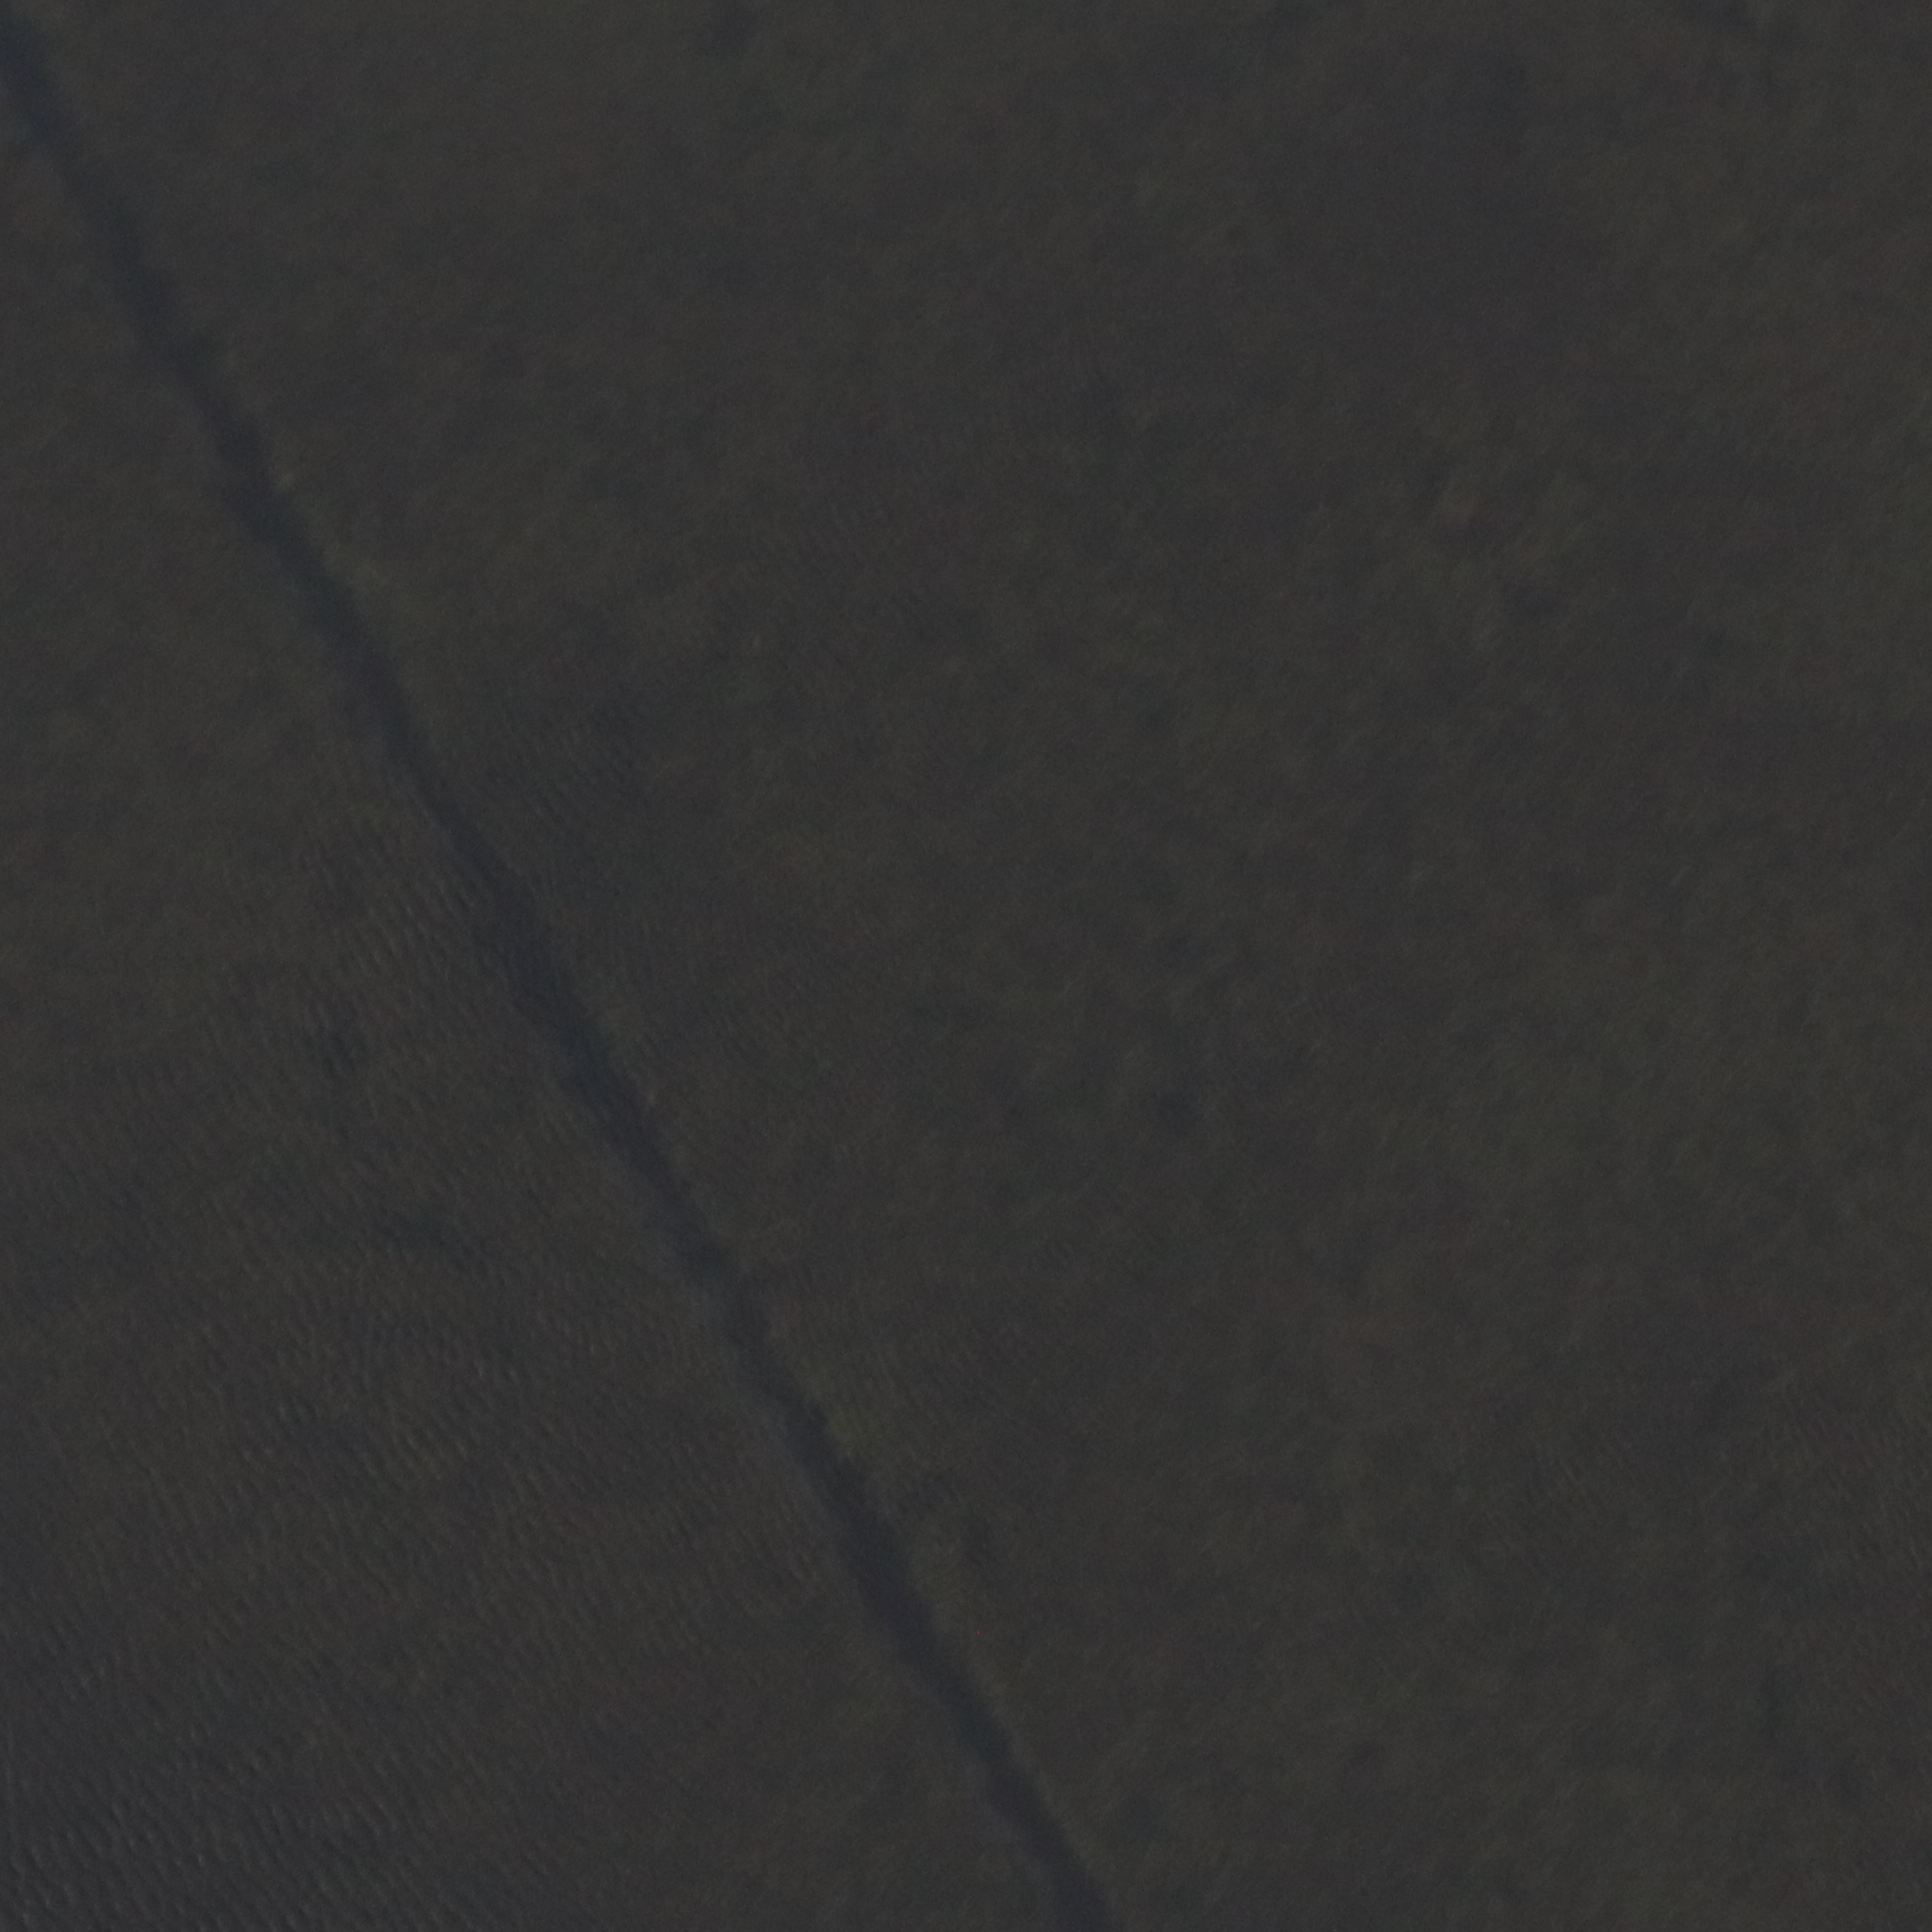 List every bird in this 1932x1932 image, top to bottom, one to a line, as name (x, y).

None